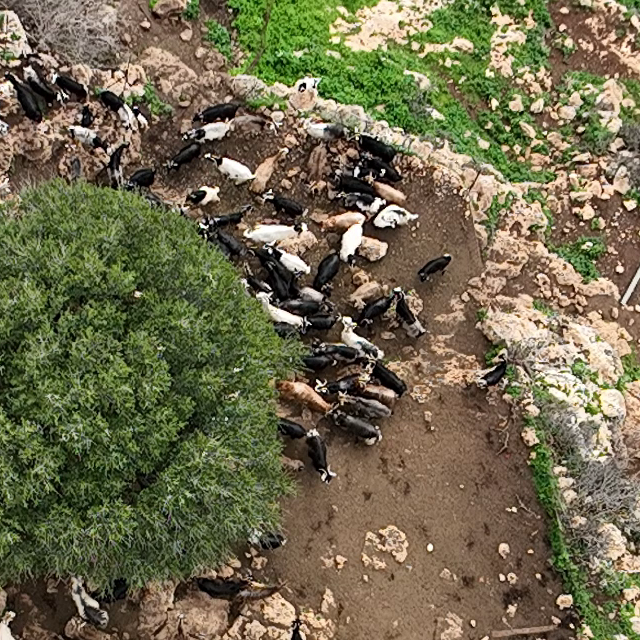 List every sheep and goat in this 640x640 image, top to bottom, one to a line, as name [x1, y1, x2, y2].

goat [24, 65, 69, 108]
goat [0, 69, 12, 99]
goat [2, 71, 44, 123]
goat [52, 72, 88, 100]
goat [293, 76, 320, 96]
goat [94, 90, 131, 129]
goat [0, 93, 7, 137]
goat [190, 103, 240, 124]
goat [132, 107, 149, 129]
goat [233, 115, 282, 137]
goat [299, 117, 349, 140]
goat [183, 118, 235, 141]
goat [68, 125, 103, 151]
goat [355, 126, 397, 162]
goat [108, 142, 130, 190]
goat [162, 142, 200, 173]
goat [306, 143, 327, 194]
goat [250, 148, 289, 194]
goat [203, 154, 255, 185]
goat [351, 157, 404, 183]
goat [125, 166, 159, 190]
goat [328, 169, 378, 198]
goat [365, 172, 407, 203]
goat [0, 178, 10, 206]
goat [187, 186, 220, 208]
goat [263, 188, 304, 218]
goat [335, 193, 386, 221]
goat [144, 195, 188, 215]
goat [374, 203, 419, 228]
goat [210, 206, 253, 230]
goat [318, 212, 365, 234]
goat [245, 222, 307, 243]
goat [341, 223, 362, 265]
goat [197, 224, 211, 259]
goat [215, 229, 247, 259]
goat [262, 240, 311, 274]
goat [247, 247, 299, 293]
goat [314, 252, 338, 297]
goat [420, 253, 450, 282]
goat [264, 261, 292, 298]
goat [241, 262, 272, 293]
goat [238, 278, 252, 297]
goat [349, 281, 382, 310]
goat [299, 287, 336, 309]
goat [392, 287, 427, 338]
goat [256, 293, 305, 325]
goat [360, 296, 391, 331]
goat [274, 298, 322, 314]
goat [301, 313, 339, 333]
goat [341, 315, 384, 360]
goat [268, 320, 300, 340]
goat [312, 342, 360, 362]
goat [478, 351, 507, 388]
goat [292, 355, 332, 372]
goat [357, 357, 408, 397]
goat [335, 362, 374, 382]
goat [288, 366, 315, 379]
goat [317, 372, 369, 393]
goat [269, 378, 336, 418]
goat [359, 382, 398, 407]
goat [337, 392, 392, 418]
goat [336, 410, 383, 445]
goat [268, 412, 305, 439]
goat [306, 429, 337, 483]
goat [272, 453, 304, 473]
goat [248, 526, 287, 549]
goat [44, 572, 60, 609]
goat [191, 573, 253, 600]
goat [67, 577, 109, 626]
goat [233, 577, 292, 601]
goat [0, 611, 23, 639]
goat [174, 614, 193, 639]
goat [66, 617, 106, 639]
goat [289, 618, 326, 639]
goat [83, 634, 113, 639]